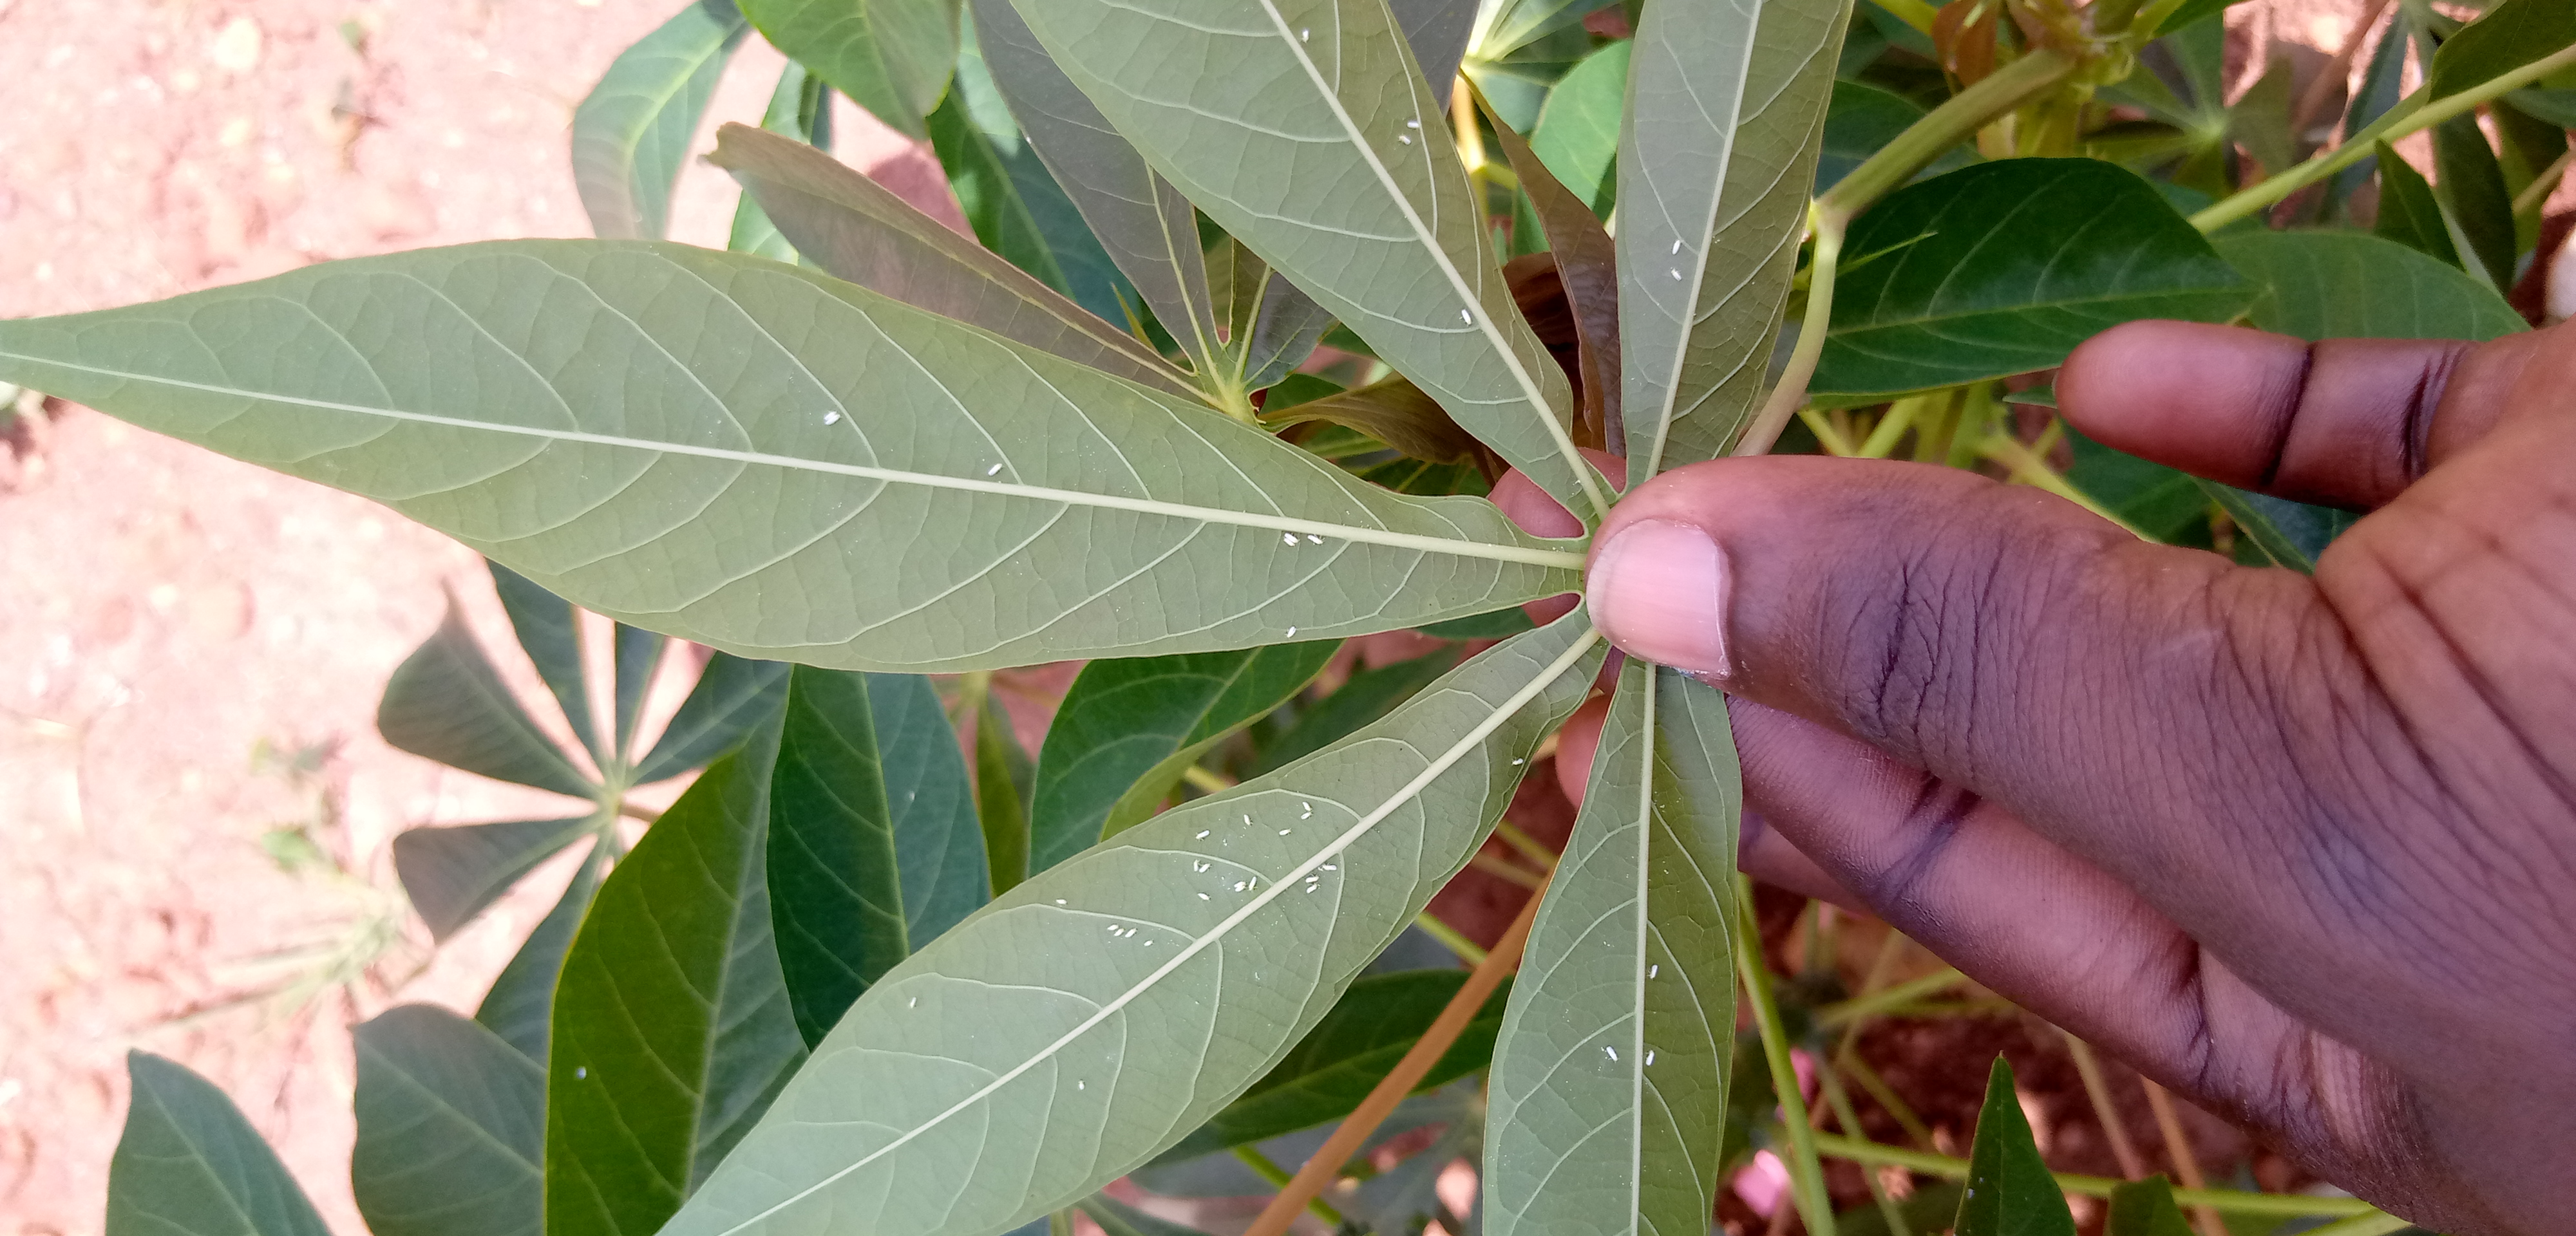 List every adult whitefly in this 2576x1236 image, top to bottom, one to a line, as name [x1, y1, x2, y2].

whitefly [1300, 27, 1311, 45]
whitefly [1405, 120, 1423, 131]
whitefly [1397, 133, 1414, 149]
whitefly [1669, 237, 1684, 256]
whitefly [1670, 267, 1684, 283]
whitefly [1459, 306, 1473, 326]
whitefly [824, 409, 837, 420]
whitefly [825, 413, 842, 427]
whitefly [985, 462, 1007, 478]
whitefly [1282, 531, 1299, 544]
whitefly [1306, 533, 1325, 547]
whitefly [1282, 538, 1295, 548]
whitefly [1282, 624, 1298, 641]
whitefly [1509, 754, 1527, 770]
whitefly [1300, 796, 1312, 812]
whitefly [1240, 810, 1256, 829]
whitefly [1298, 810, 1316, 821]
whitefly [1275, 827, 1293, 838]
whitefly [1193, 827, 1213, 841]
whitefly [1193, 858, 1200, 873]
whitefly [1198, 862, 1211, 874]
whitefly [1321, 862, 1339, 872]
whitefly [1248, 874, 1257, 892]
whitefly [1304, 875, 1320, 883]
whitefly [1233, 879, 1246, 887]
whitefly [1305, 883, 1318, 893]
whitefly [1234, 886, 1246, 894]
whitefly [1197, 891, 1210, 903]
whitefly [1054, 897, 1068, 907]
whitefly [1106, 924, 1120, 931]
whitefly [1113, 927, 1126, 939]
whitefly [1124, 928, 1139, 940]
whitefly [1142, 938, 1154, 948]
whitefly [1647, 962, 1661, 982]
whitefly [908, 996, 920, 1011]
whitefly [1602, 1041, 1624, 1064]
whitefly [1643, 1046, 1660, 1070]
whitefly [574, 1063, 589, 1083]
whitefly [1075, 1077, 1087, 1091]